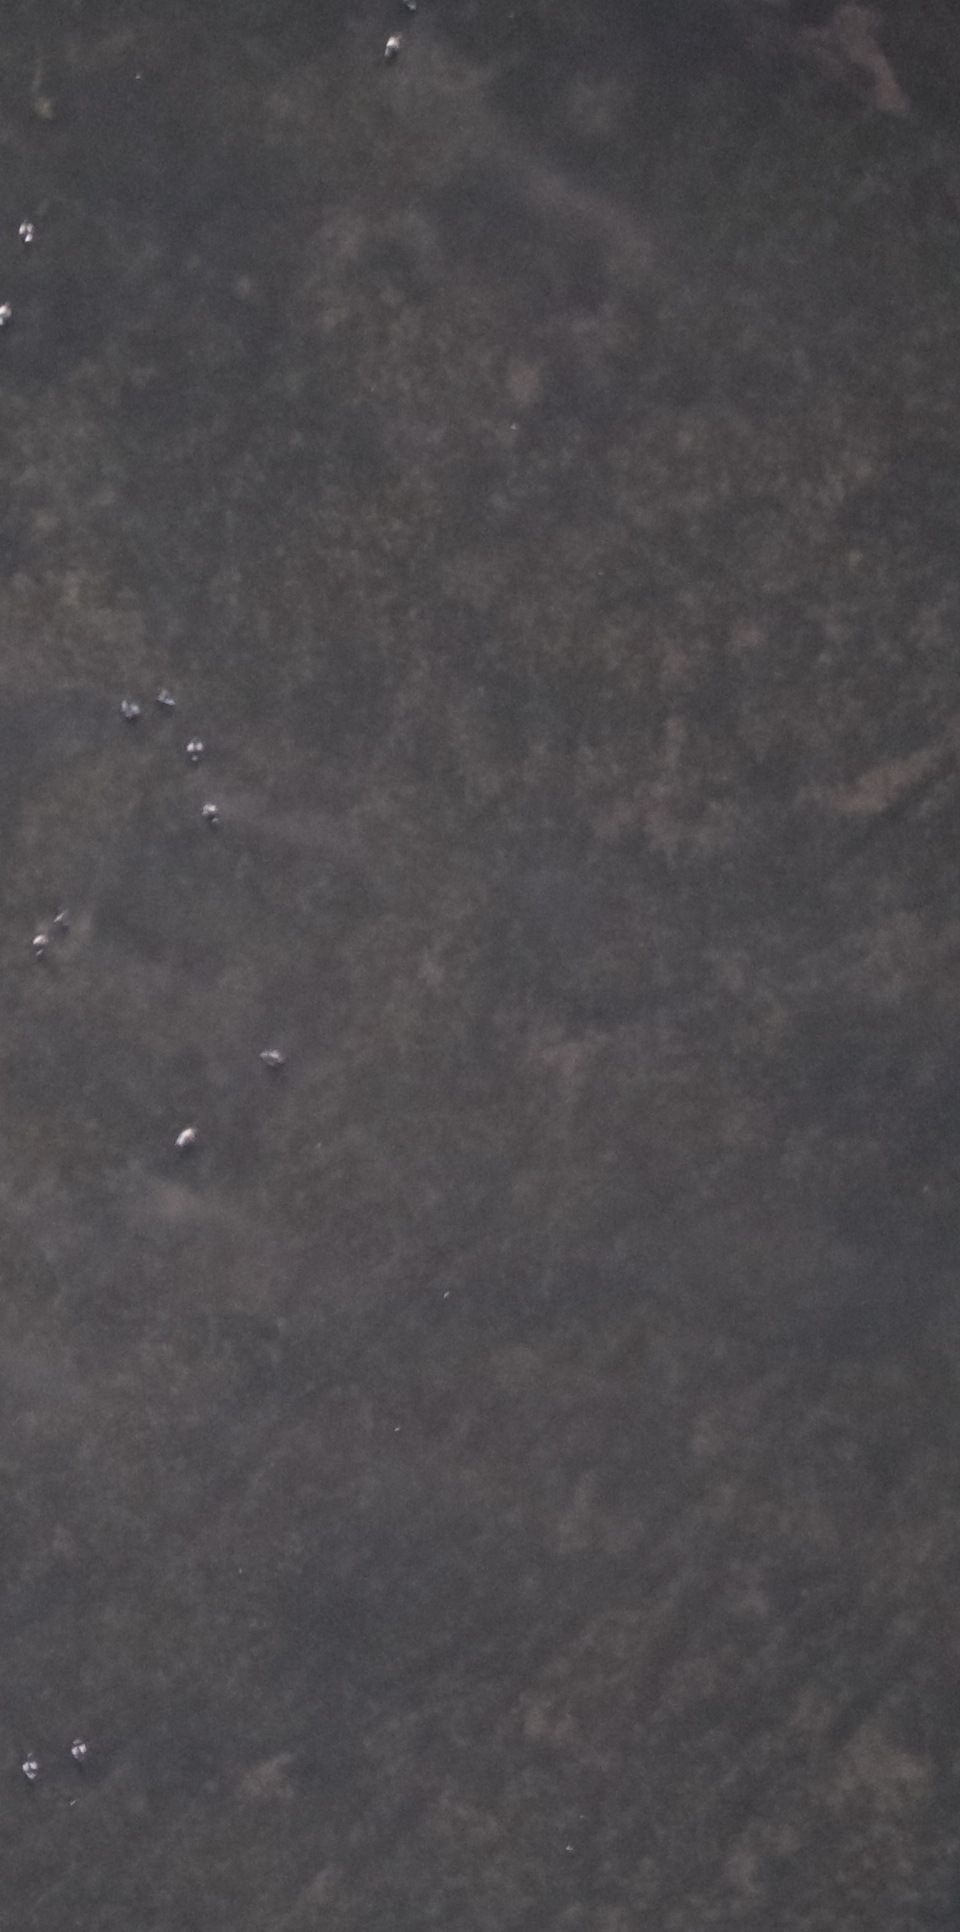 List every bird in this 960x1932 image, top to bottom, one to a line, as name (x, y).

brant (390, 44)
brant (26, 227)
brant (3, 309)
brant (171, 697)
brant (128, 710)
brant (193, 749)
brant (211, 816)
brant (62, 917)
brant (40, 943)
brant (274, 1056)
brant (184, 1139)
brant (77, 1749)
brant (31, 1766)